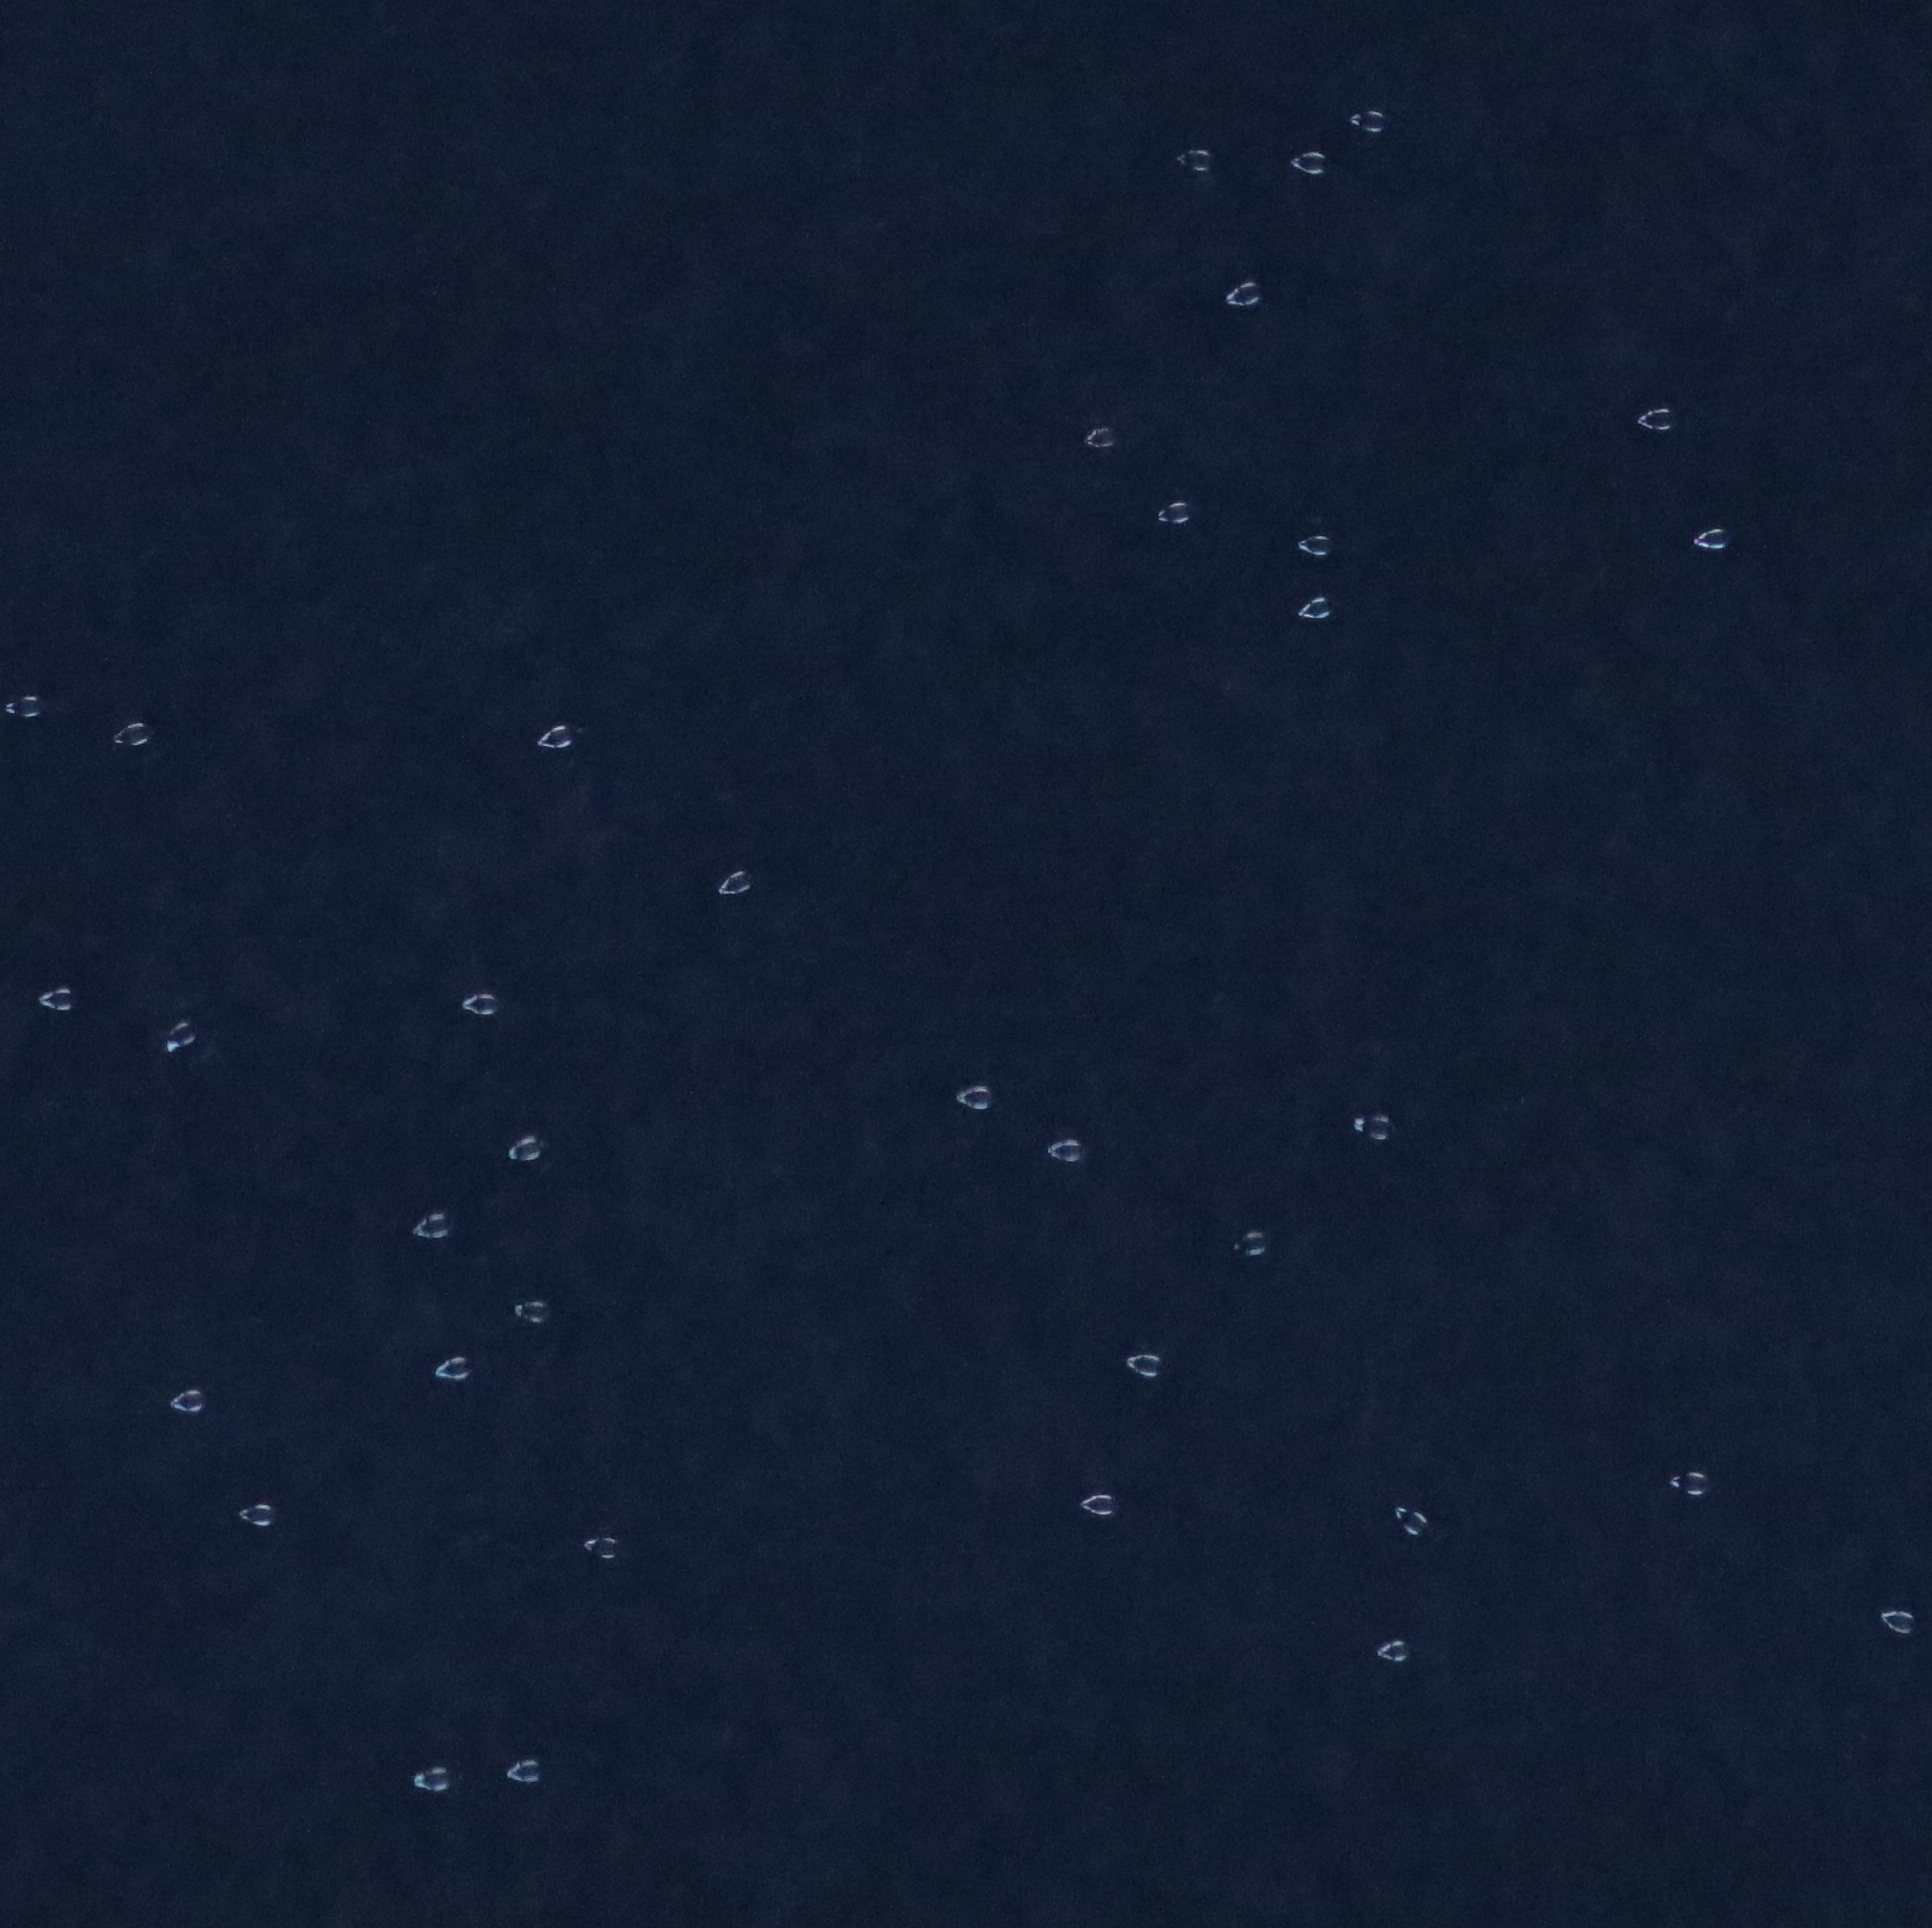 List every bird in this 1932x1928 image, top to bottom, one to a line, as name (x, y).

brant (1372, 122)
brant (1198, 162)
brant (1313, 163)
brant (1248, 295)
brant (1659, 420)
brant (1103, 438)
brant (1177, 514)
brant (1714, 540)
brant (1317, 544)
brant (1316, 610)
brant (28, 707)
brant (134, 736)
brant (562, 737)
brant (738, 881)
brant (60, 1000)
brant (484, 1004)
brant (183, 1037)
brant (978, 1097)
brant (1376, 1126)
brant (528, 1149)
brant (1071, 1150)
brant (433, 1225)
brant (1252, 1245)
brant (535, 1311)
brant (1147, 1364)
brant (456, 1370)
brant (191, 1400)
brant (1692, 1482)
brant (1103, 1504)
brant (261, 1515)
brant (1412, 1520)
brant (602, 1546)
brant (1900, 1623)
brant (1394, 1651)
brant (525, 1769)
brant (438, 1778)